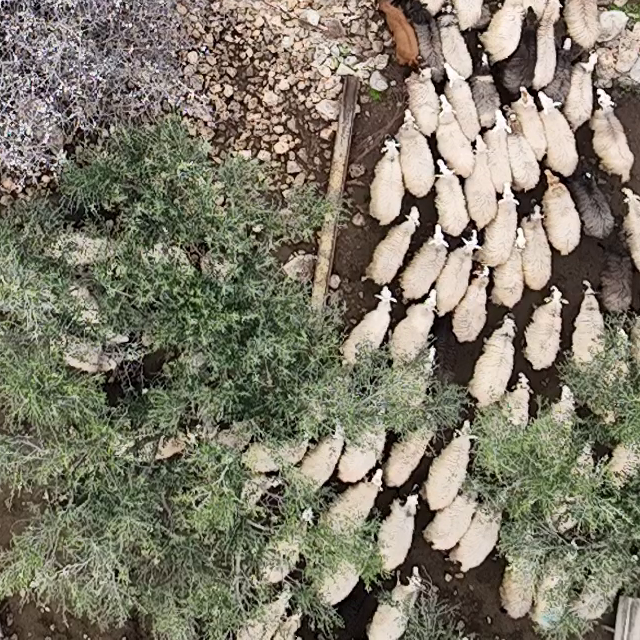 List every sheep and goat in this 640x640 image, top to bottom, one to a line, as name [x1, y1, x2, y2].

goat [376, 0, 418, 66]
sheep [400, 0, 445, 82]
sheep [417, 0, 445, 16]
sheep [438, 0, 473, 78]
sheep [450, 0, 484, 31]
sheep [478, 0, 526, 64]
sheep [512, 0, 545, 21]
sheep [529, 0, 560, 90]
sheep [563, 0, 600, 49]
sheep [492, 6, 539, 103]
sheep [546, 35, 572, 103]
sheep [467, 49, 501, 129]
sheep [562, 53, 599, 131]
sheep [442, 62, 481, 141]
sheep [403, 70, 438, 139]
sheep [507, 83, 550, 162]
sheep [591, 87, 635, 183]
sheep [535, 91, 578, 177]
sheep [433, 95, 476, 176]
sheep [399, 107, 434, 197]
sheep [502, 108, 539, 190]
sheep [483, 109, 514, 191]
sheep [370, 133, 399, 227]
sheep [466, 134, 496, 224]
sheep [431, 158, 470, 237]
sheep [574, 158, 615, 239]
sheep [543, 168, 581, 256]
sheep [472, 181, 519, 268]
sheep [620, 187, 639, 275]
sheep [521, 205, 551, 287]
sheep [360, 206, 420, 282]
sheep [399, 224, 449, 299]
sheep [491, 228, 528, 305]
sheep [598, 228, 630, 316]
sheep [434, 231, 479, 316]
sheep [49, 232, 132, 264]
sheep [146, 240, 197, 278]
sheep [204, 249, 241, 288]
sheep [282, 257, 321, 288]
sheep [450, 265, 490, 341]
sheep [61, 276, 130, 344]
sheep [569, 278, 604, 373]
sheep [340, 286, 395, 365]
sheep [521, 286, 569, 369]
sheep [387, 289, 437, 366]
sheep [464, 311, 517, 408]
sheep [586, 323, 632, 421]
sheep [54, 344, 141, 375]
sheep [384, 345, 436, 429]
sheep [489, 371, 529, 441]
sheep [529, 384, 577, 475]
sheep [336, 407, 389, 483]
sheep [384, 415, 438, 488]
sheep [215, 417, 257, 451]
sheep [425, 421, 471, 510]
sheep [292, 424, 345, 494]
sheep [111, 426, 199, 459]
sheep [236, 428, 311, 473]
sheep [596, 435, 639, 489]
sheep [546, 443, 594, 521]
sheep [320, 469, 383, 546]
sheep [239, 478, 284, 510]
sheep [421, 488, 478, 550]
sheep [369, 494, 419, 574]
sheep [447, 498, 506, 575]
sheep [259, 508, 313, 580]
sheep [306, 521, 375, 602]
sheep [498, 526, 540, 619]
sheep [529, 536, 576, 629]
sheep [573, 551, 619, 623]
sheep [370, 568, 422, 639]
sheep [238, 585, 290, 639]
sheep [272, 604, 302, 636]